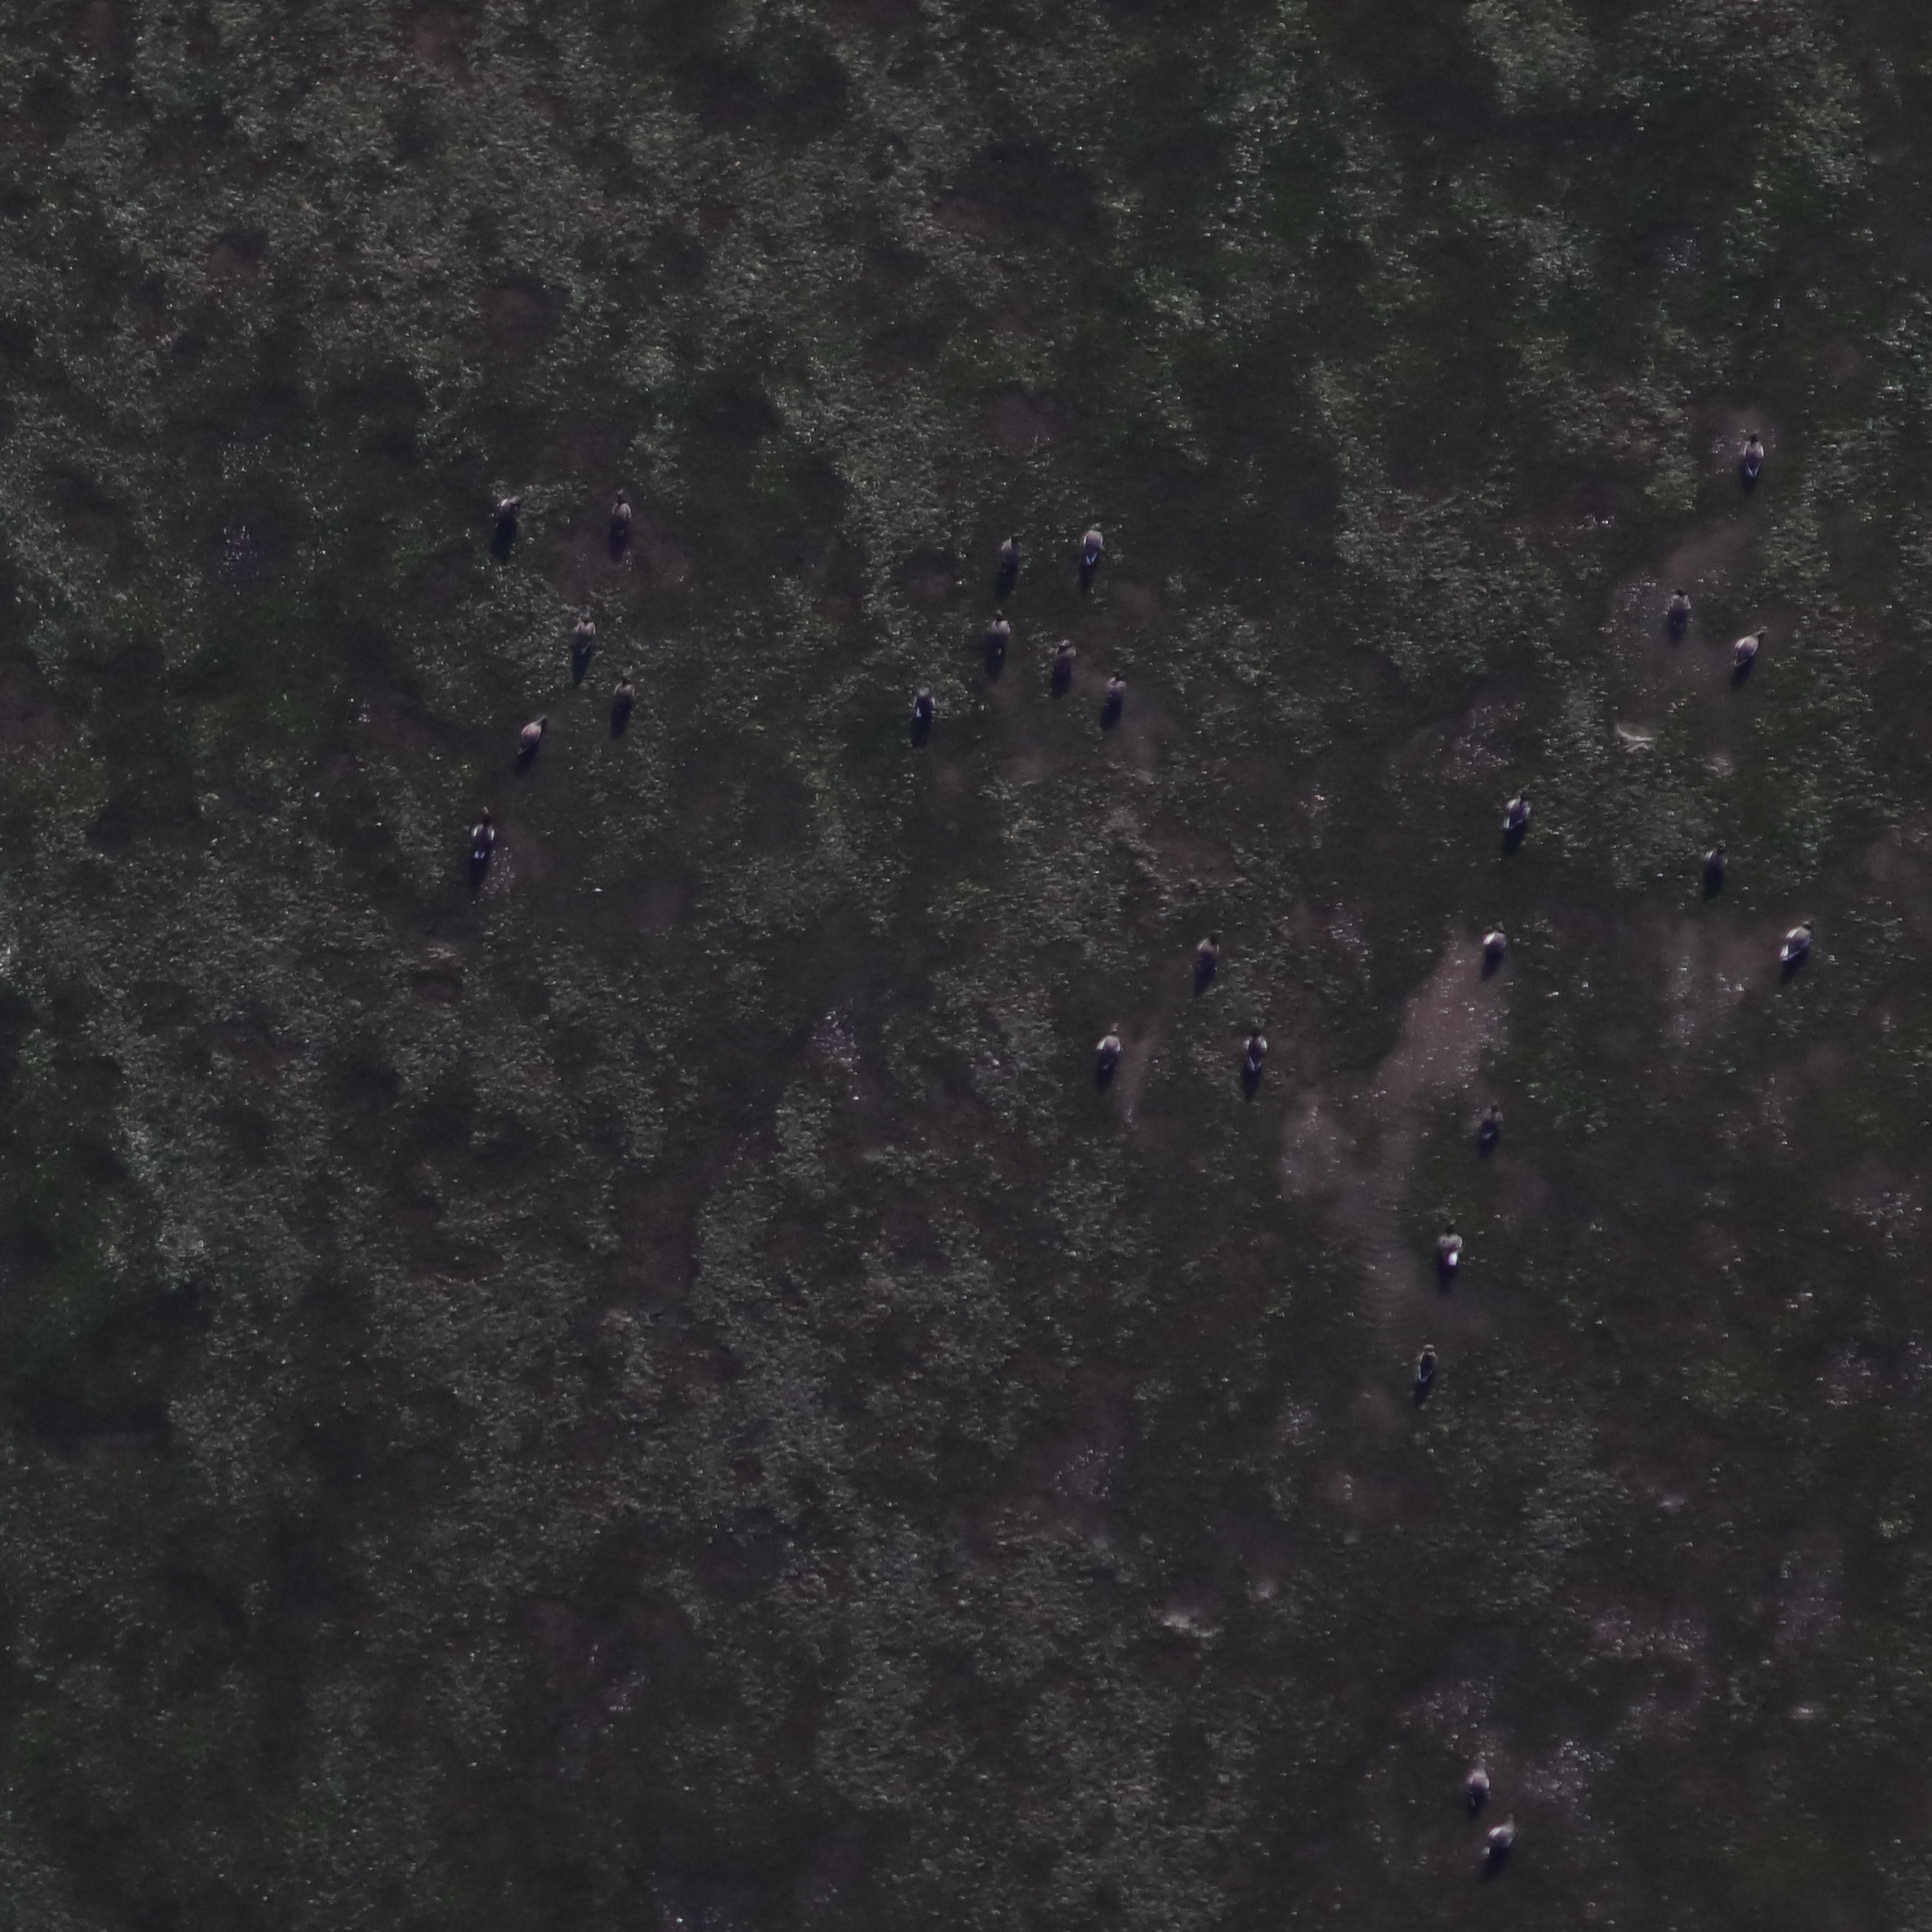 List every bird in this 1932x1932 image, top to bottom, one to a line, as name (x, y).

brant (1751, 456)
brant (508, 509)
brant (622, 521)
brant (1091, 546)
brant (1014, 548)
brant (1680, 605)
brant (1003, 631)
brant (591, 634)
brant (1749, 649)
brant (1067, 654)
brant (1109, 693)
brant (631, 698)
brant (926, 712)
brant (531, 735)
brant (1519, 812)
brant (482, 854)
brant (1714, 872)
brant (1799, 943)
brant (1498, 949)
brant (1208, 955)
brant (1113, 1048)
brant (1250, 1051)
brant (1492, 1131)
brant (1449, 1246)
brant (1428, 1365)
brant (1480, 1792)
brant (1497, 1836)